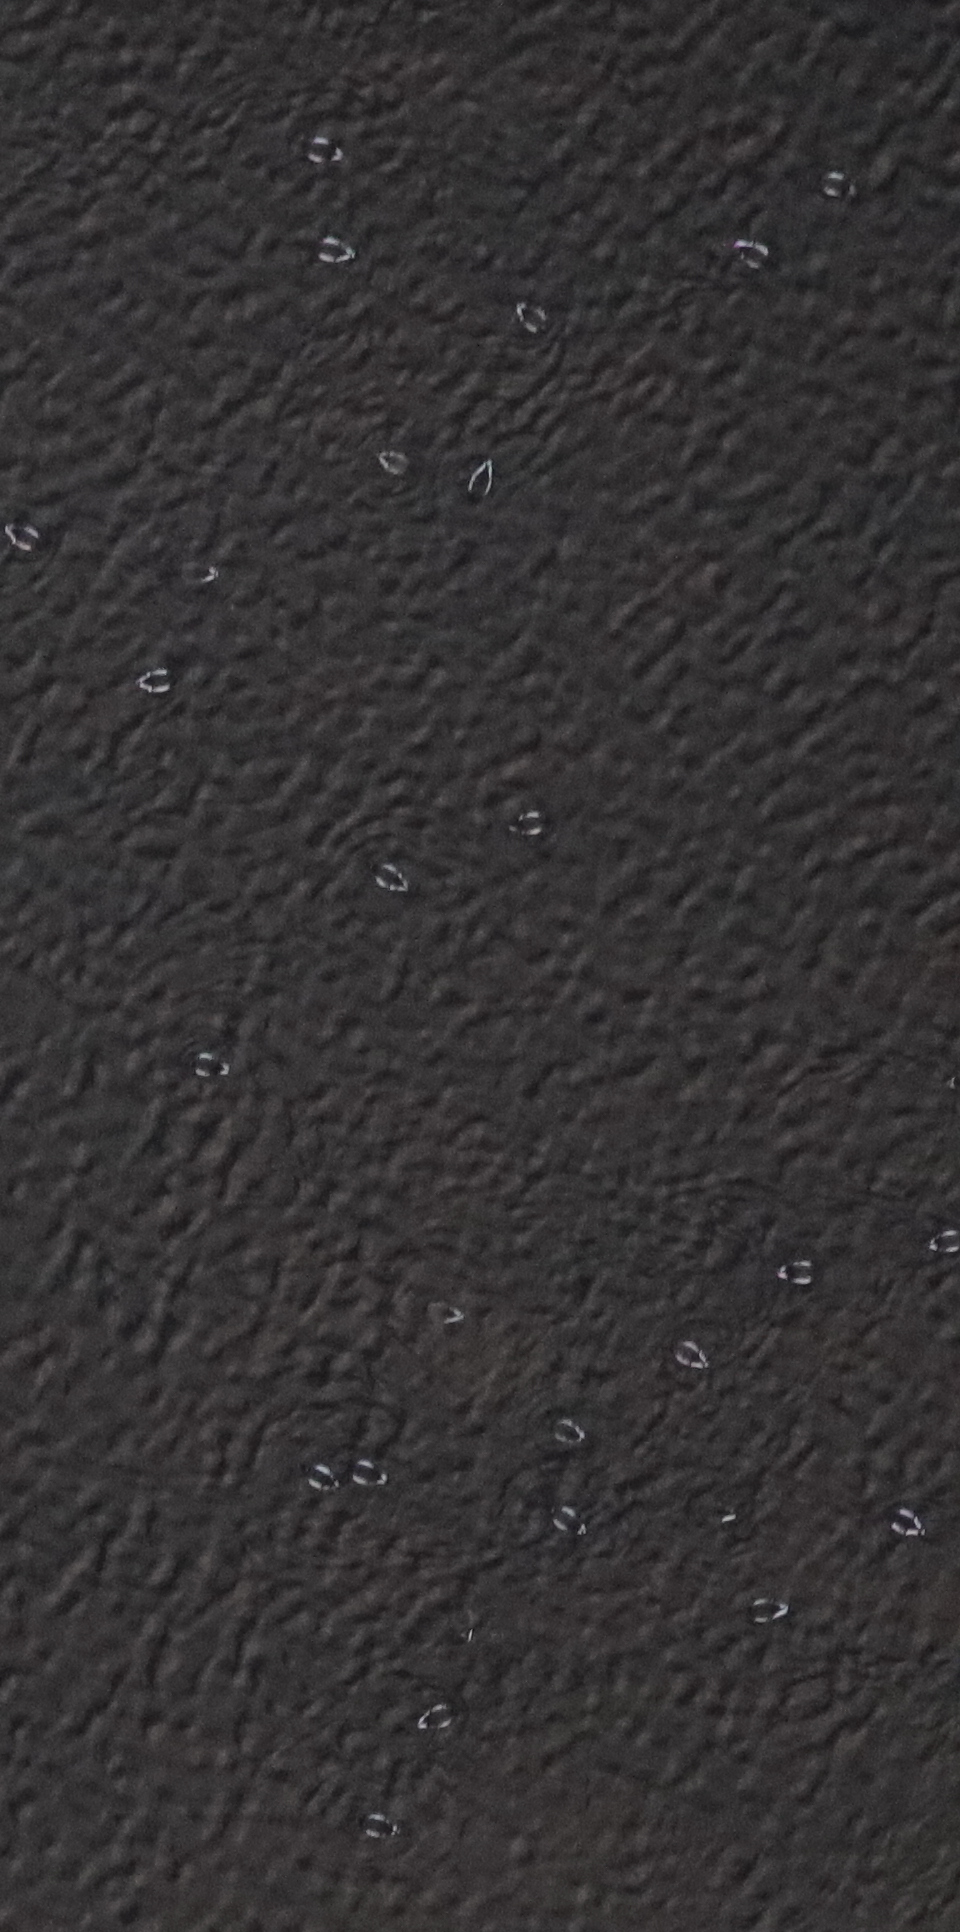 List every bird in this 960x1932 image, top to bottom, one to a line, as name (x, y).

brant (323, 150)
brant (834, 186)
brant (330, 251)
brant (750, 253)
brant (532, 319)
brant (394, 463)
brant (481, 484)
brant (25, 537)
brant (199, 570)
brant (158, 681)
brant (529, 824)
brant (388, 876)
brant (208, 1064)
brant (949, 1242)
brant (799, 1272)
brant (442, 1310)
brant (688, 1355)
brant (565, 1429)
brant (365, 1473)
brant (320, 1475)
brant (716, 1512)
brant (566, 1517)
brant (905, 1523)
brant (764, 1608)
brant (462, 1623)
brant (437, 1715)
brant (378, 1826)